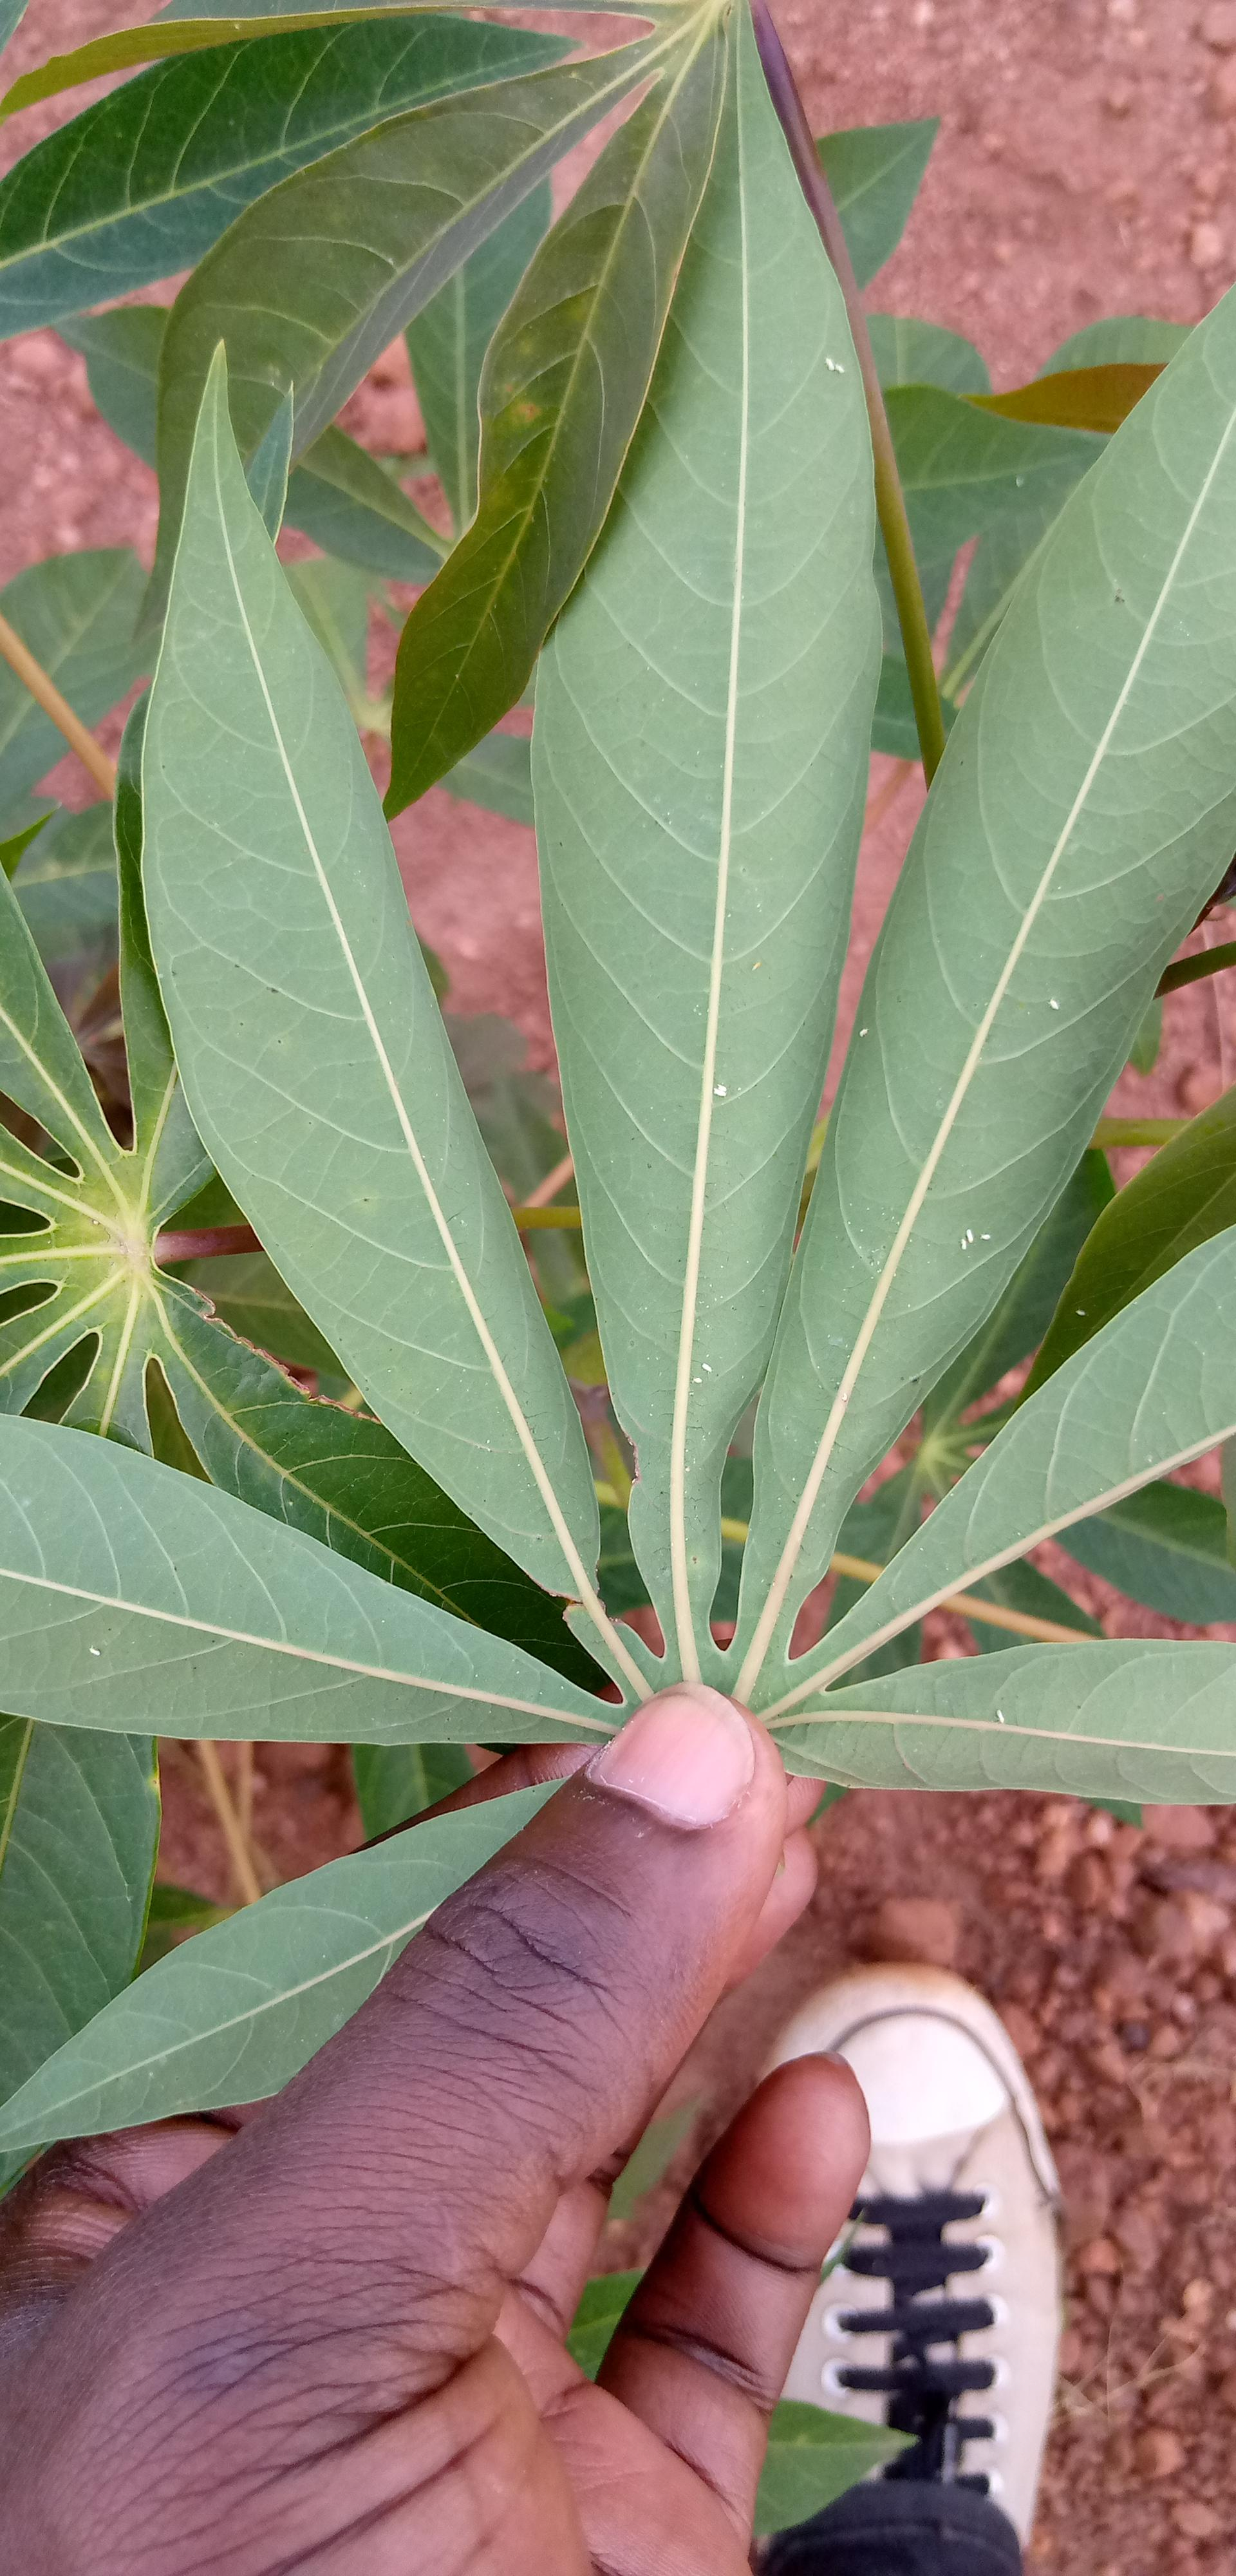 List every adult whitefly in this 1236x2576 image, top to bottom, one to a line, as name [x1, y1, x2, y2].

whitefly [1047, 996, 1060, 1012]
whitefly [857, 1027, 869, 1039]
whitefly [716, 1083, 728, 1091]
whitefly [712, 1088, 727, 1098]
whitefly [965, 1227, 975, 1244]
whitefly [979, 1232, 992, 1241]
whitefly [960, 1237, 969, 1251]
whitefly [1074, 1307, 1087, 1318]
whitefly [700, 1361, 713, 1373]
whitefly [691, 1376, 703, 1385]
whitefly [88, 1645, 101, 1657]
whitefly [995, 1708, 1006, 1725]